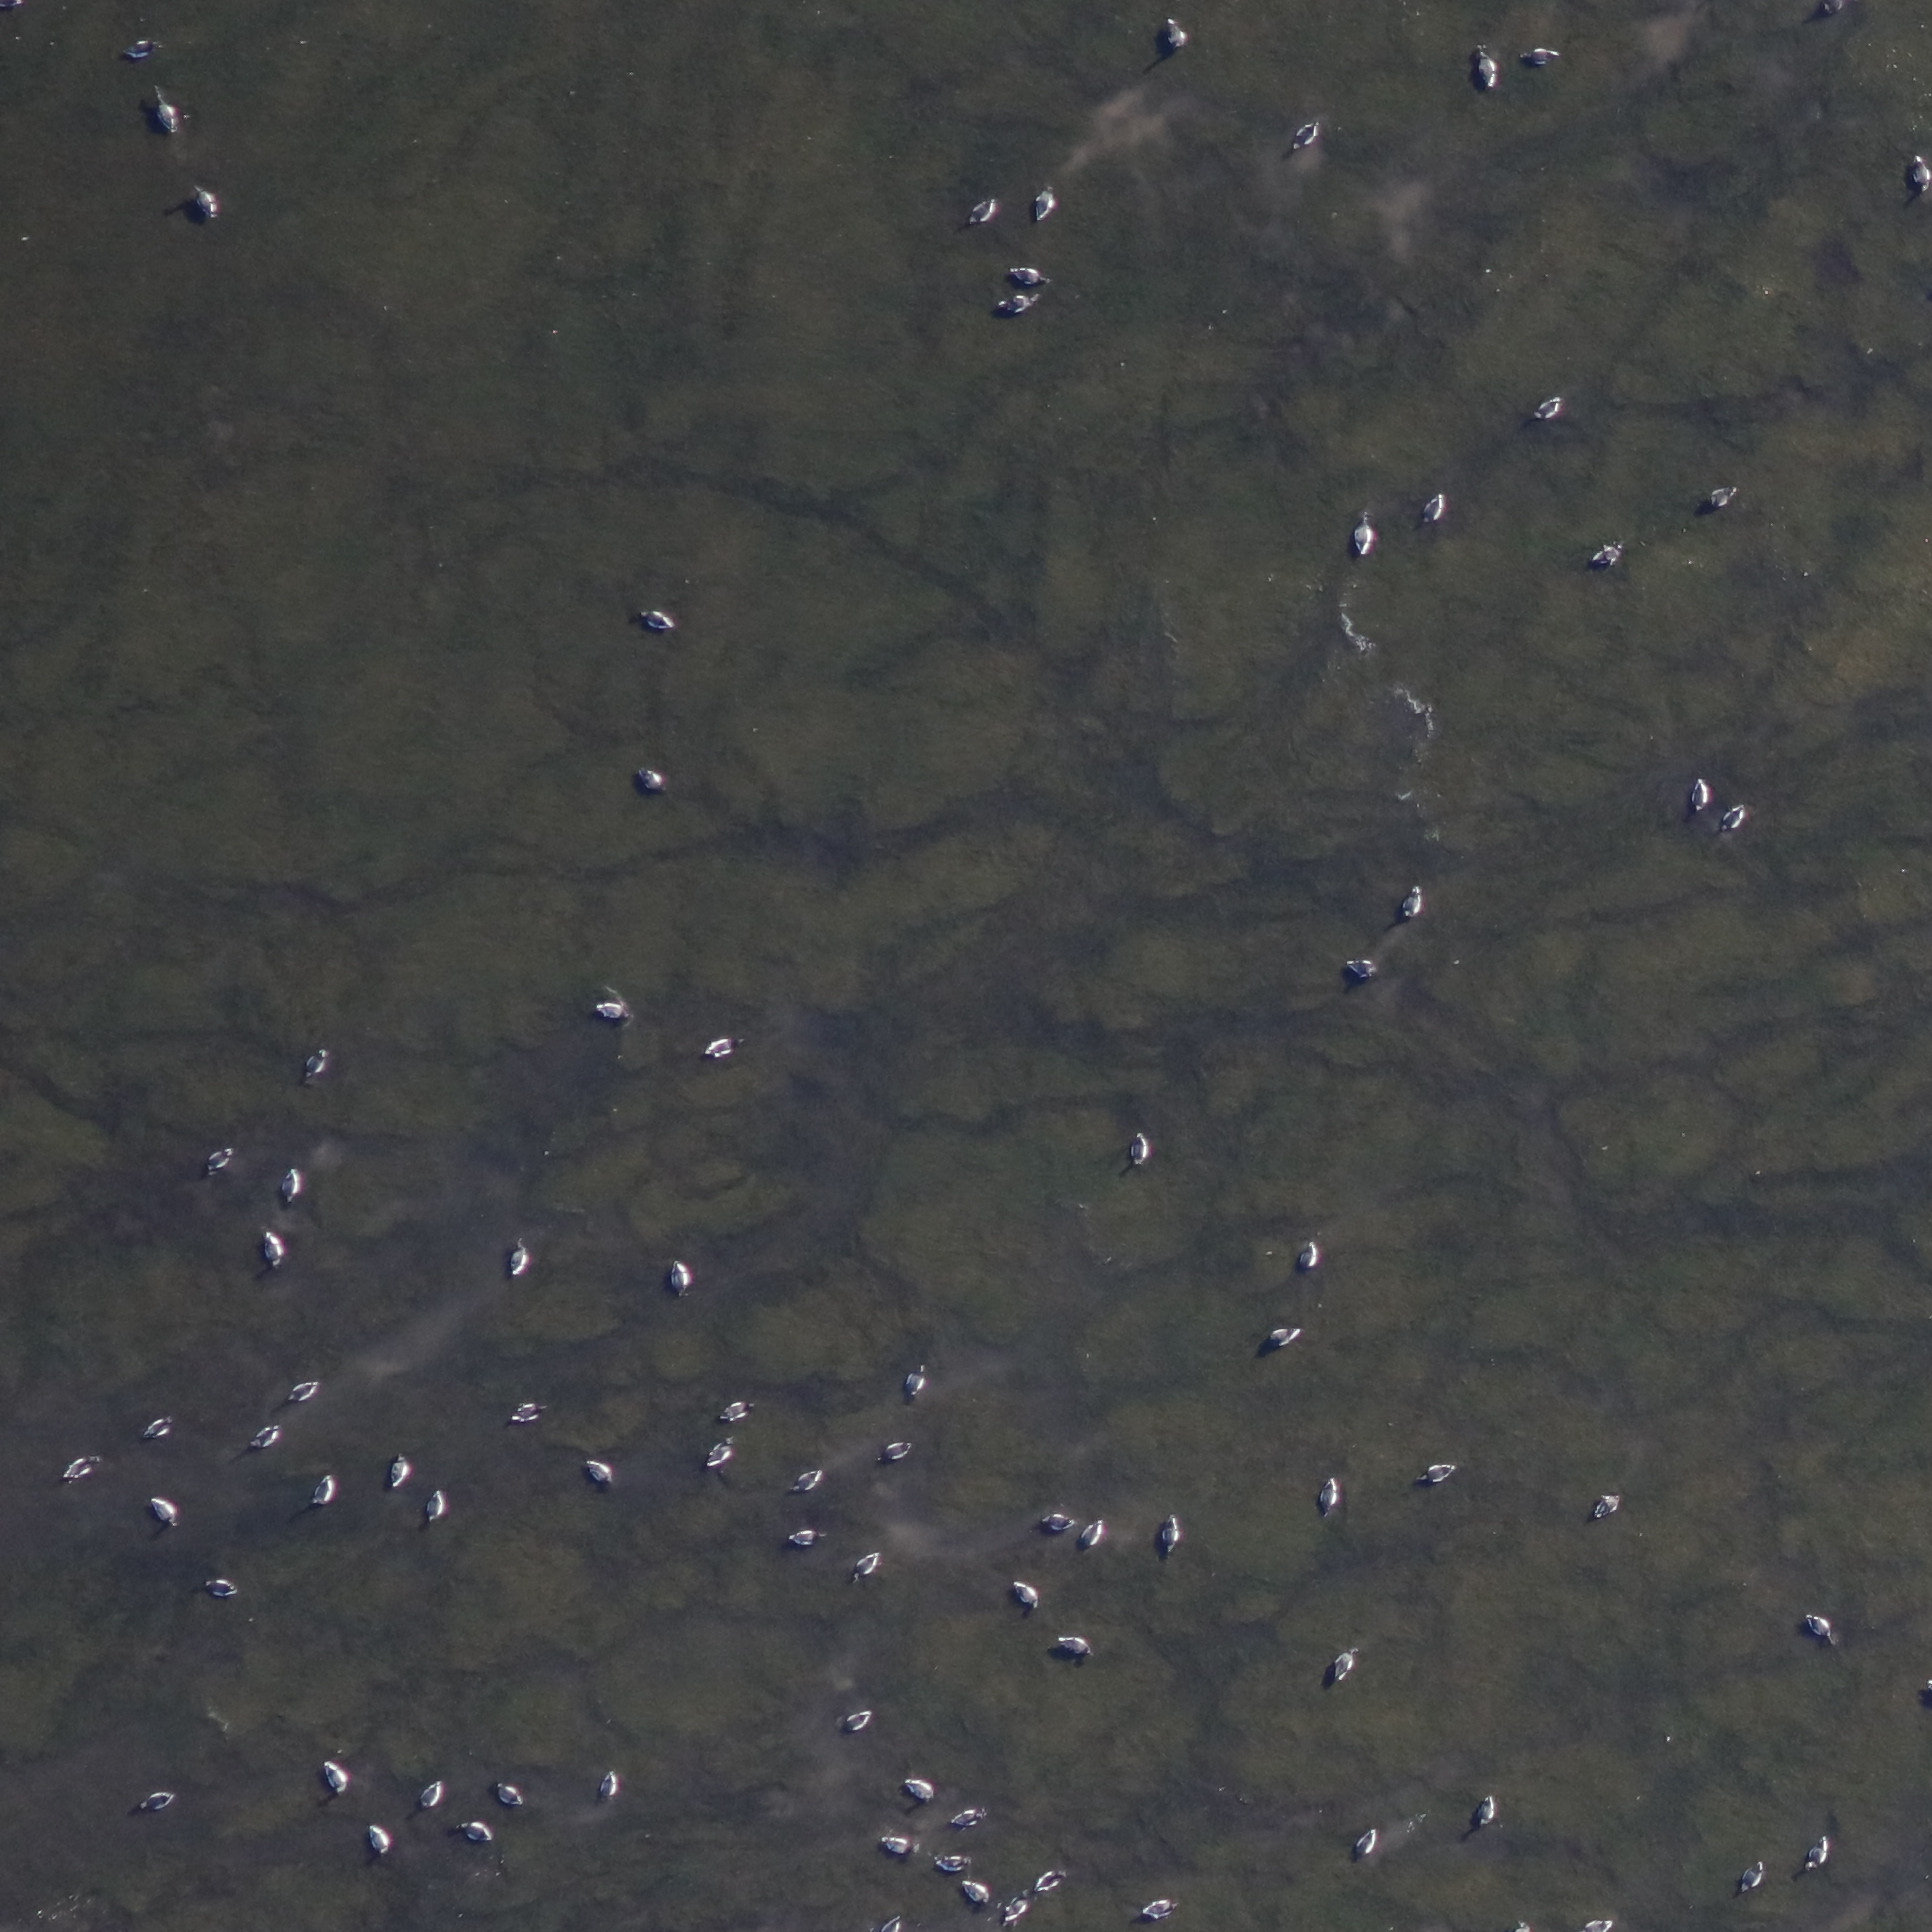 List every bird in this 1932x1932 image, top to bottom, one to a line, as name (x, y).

brant (1176, 37)
brant (140, 50)
brant (1541, 57)
brant (1488, 69)
brant (164, 113)
brant (1306, 135)
brant (1921, 173)
brant (204, 202)
brant (1044, 206)
brant (982, 213)
brant (1030, 277)
brant (1019, 302)
brant (1548, 409)
brant (1721, 497)
brant (1434, 510)
brant (1363, 535)
brant (1605, 556)
brant (656, 620)
brant (653, 781)
brant (1699, 796)
brant (1732, 819)
brant (1412, 906)
brant (1361, 967)
brant (611, 1009)
brant (720, 1048)
brant (315, 1063)
brant (1138, 1151)
brant (217, 1160)
brant (290, 1186)
brant (274, 1250)
brant (1308, 1258)
brant (519, 1262)
brant (678, 1278)
brant (1282, 1337)
brant (913, 1384)
brant (302, 1391)
brant (531, 1413)
brant (734, 1413)
brant (160, 1426)
brant (266, 1434)
brant (897, 1450)
brant (719, 1452)
brant (79, 1467)
brant (399, 1471)
brant (600, 1472)
brant (1437, 1472)
brant (807, 1480)
brant (323, 1492)
brant (1328, 1496)
brant (434, 1507)
brant (1607, 1507)
brant (165, 1509)
brant (1059, 1522)
brant (1093, 1535)
brant (1171, 1535)
brant (804, 1537)
brant (866, 1564)
brant (222, 1587)
brant (1028, 1595)
brant (1819, 1626)
brant (1076, 1646)
brant (1345, 1662)
brant (856, 1722)
brant (340, 1783)
brant (608, 1787)
brant (920, 1790)
brant (508, 1794)
brant (429, 1795)
brant (158, 1800)
brant (1485, 1812)
brant (963, 1818)
brant (476, 1831)
brant (1366, 1843)
brant (897, 1844)
brant (383, 1845)
brant (1815, 1857)
brant (956, 1864)
brant (1048, 1878)
brant (1750, 1878)
brant (977, 1892)
brant (1160, 1906)
brant (1017, 1911)
brant (889, 1929)
brant (1594, 1929)